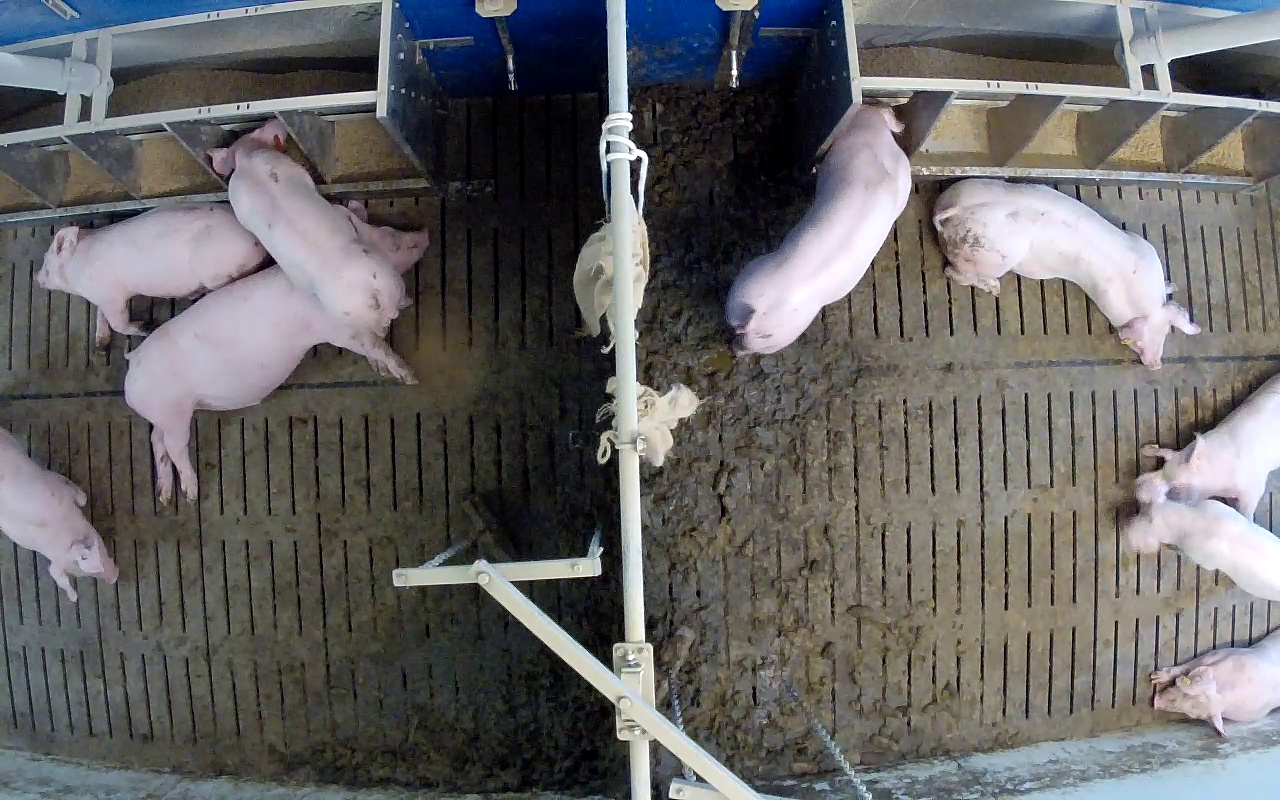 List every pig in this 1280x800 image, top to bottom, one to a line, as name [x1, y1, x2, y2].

pig [722, 104, 914, 354]
pig [207, 116, 409, 337]
pig [932, 178, 1199, 375]
pig [124, 196, 431, 510]
pig [39, 199, 272, 346]
pig [1142, 368, 1278, 520]
pig [0, 428, 123, 604]
pig [1126, 472, 1279, 607]
pig [1148, 626, 1279, 738]